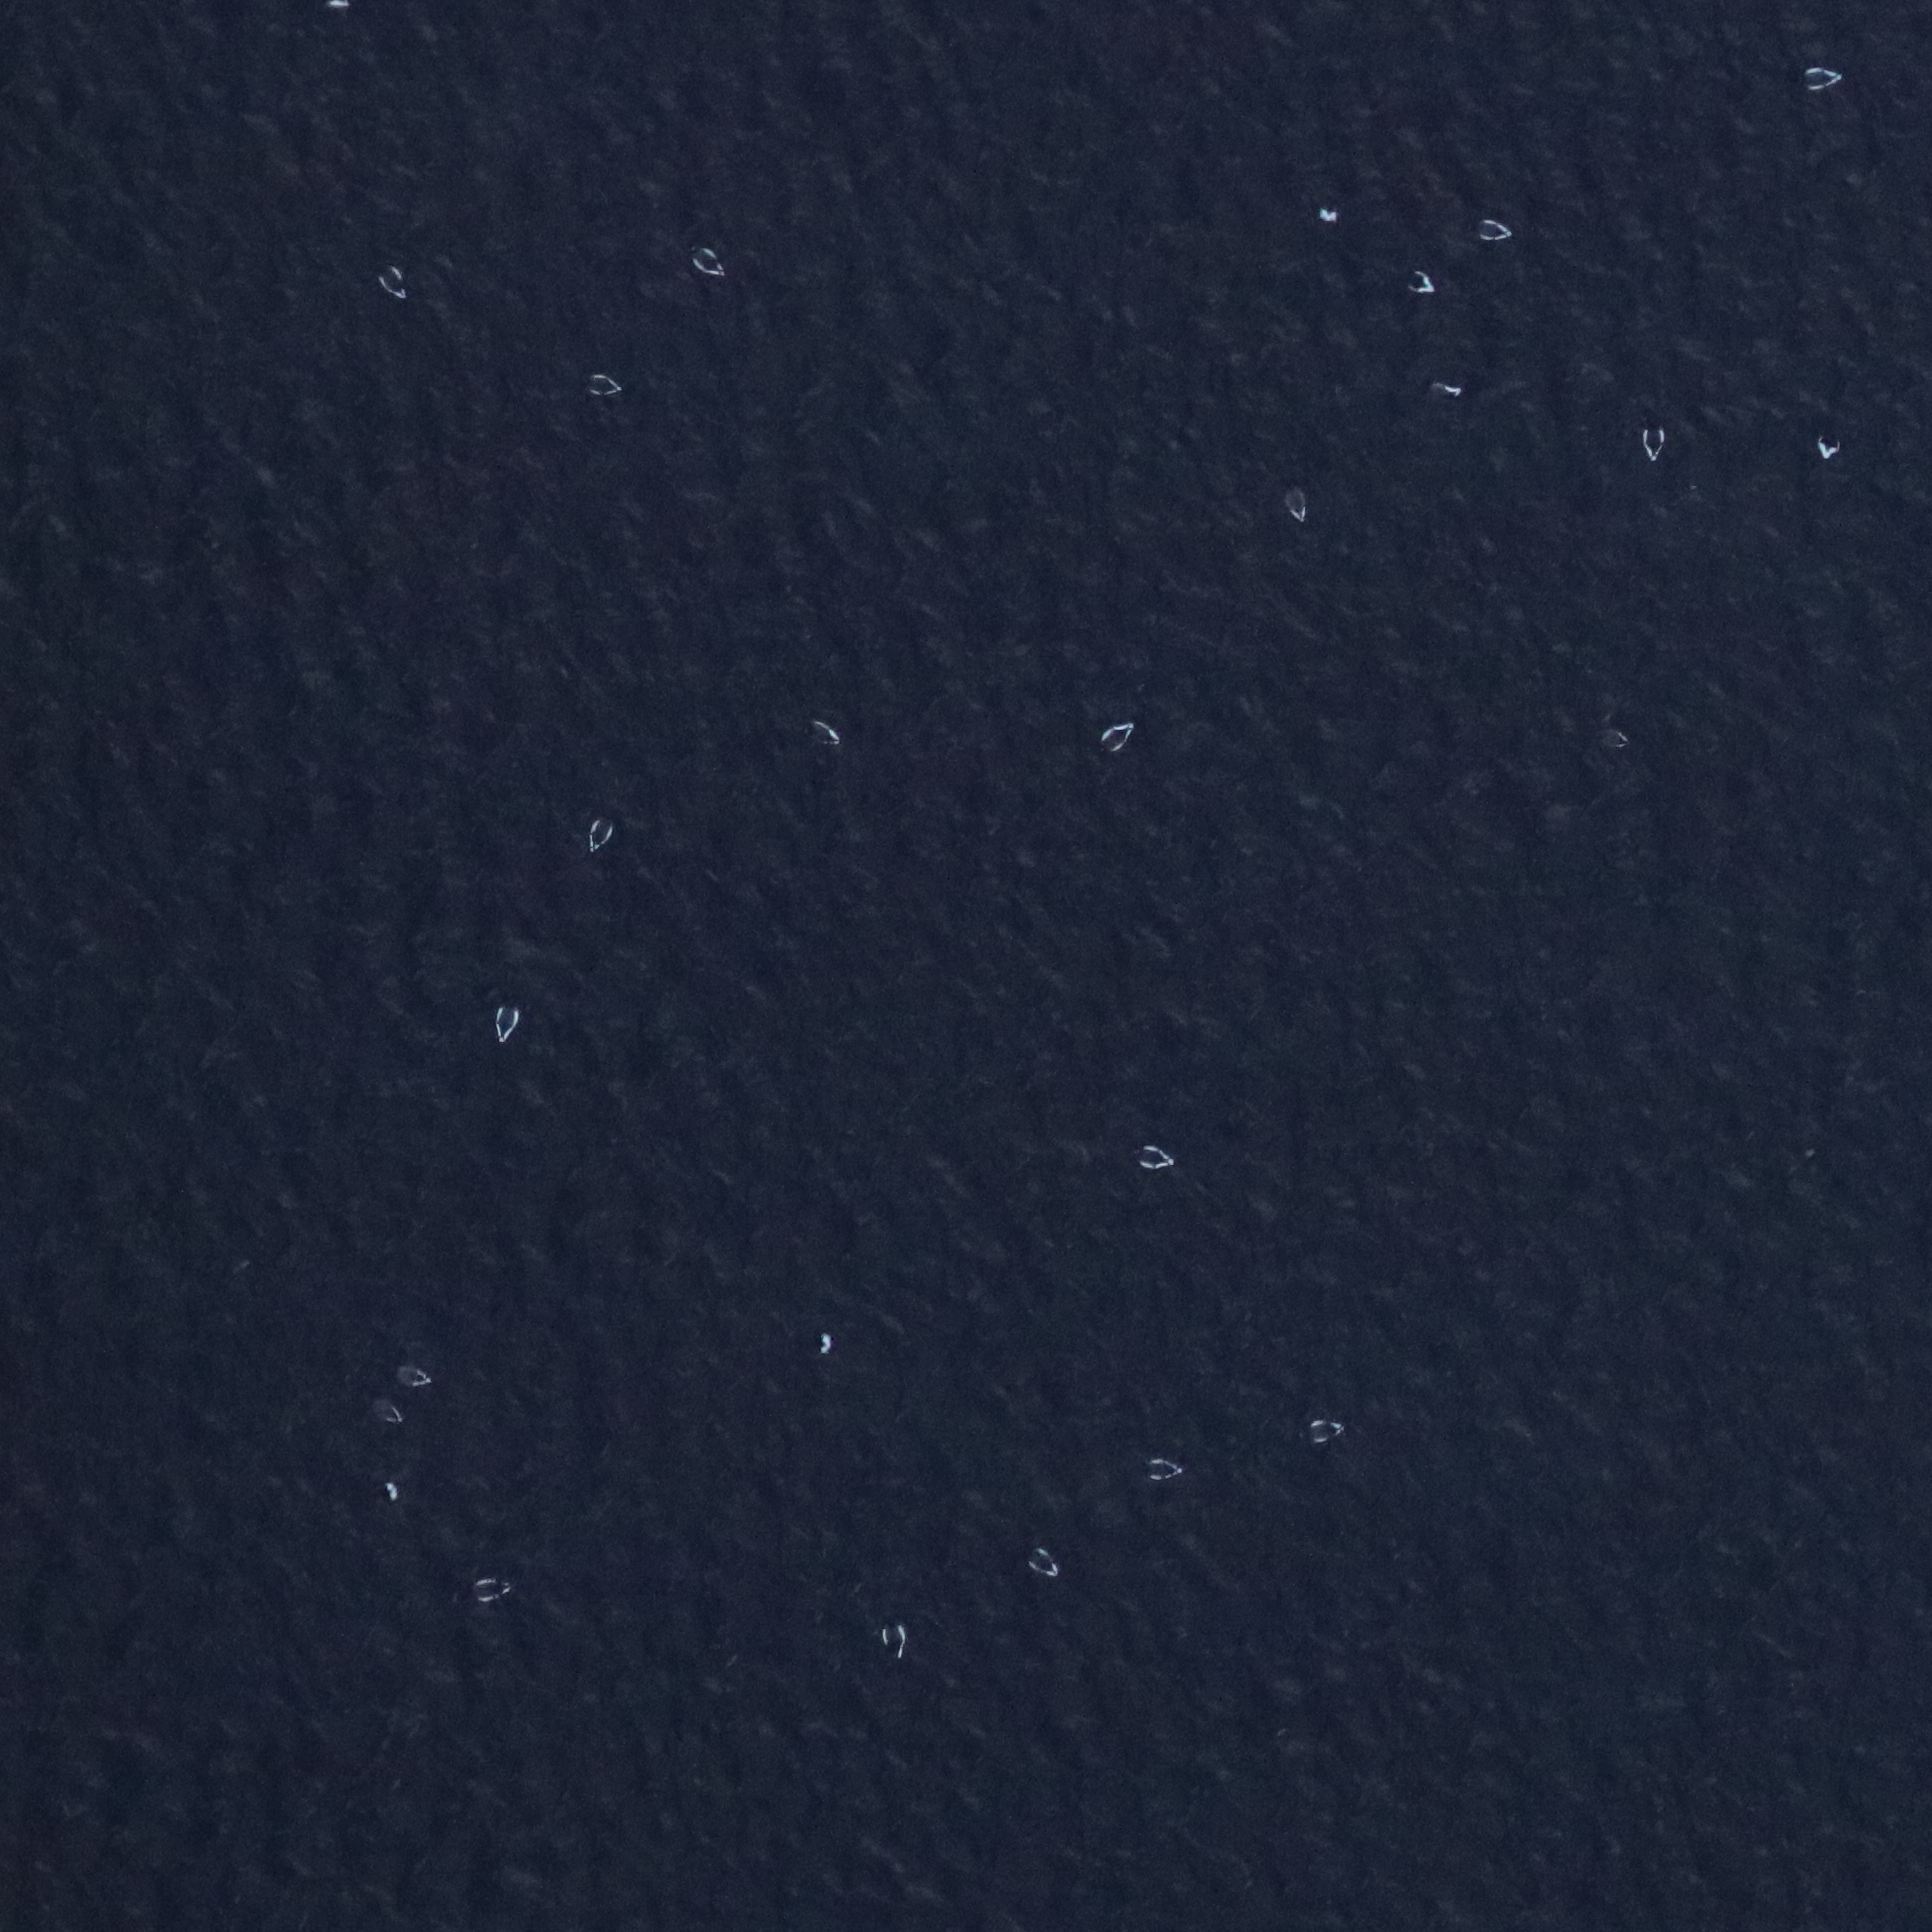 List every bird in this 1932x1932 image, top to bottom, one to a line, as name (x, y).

brant (1817, 79)
brant (1489, 230)
brant (707, 261)
brant (1417, 280)
brant (392, 281)
brant (600, 384)
brant (1829, 439)
brant (1653, 441)
brant (1295, 499)
brant (823, 728)
brant (1611, 738)
brant (1115, 740)
brant (601, 833)
brant (508, 1020)
brant (1151, 1159)
brant (820, 1341)
brant (414, 1377)
brant (384, 1413)
brant (1322, 1431)
brant (1163, 1470)
brant (393, 1495)
brant (1041, 1563)
brant (489, 1590)
brant (894, 1637)